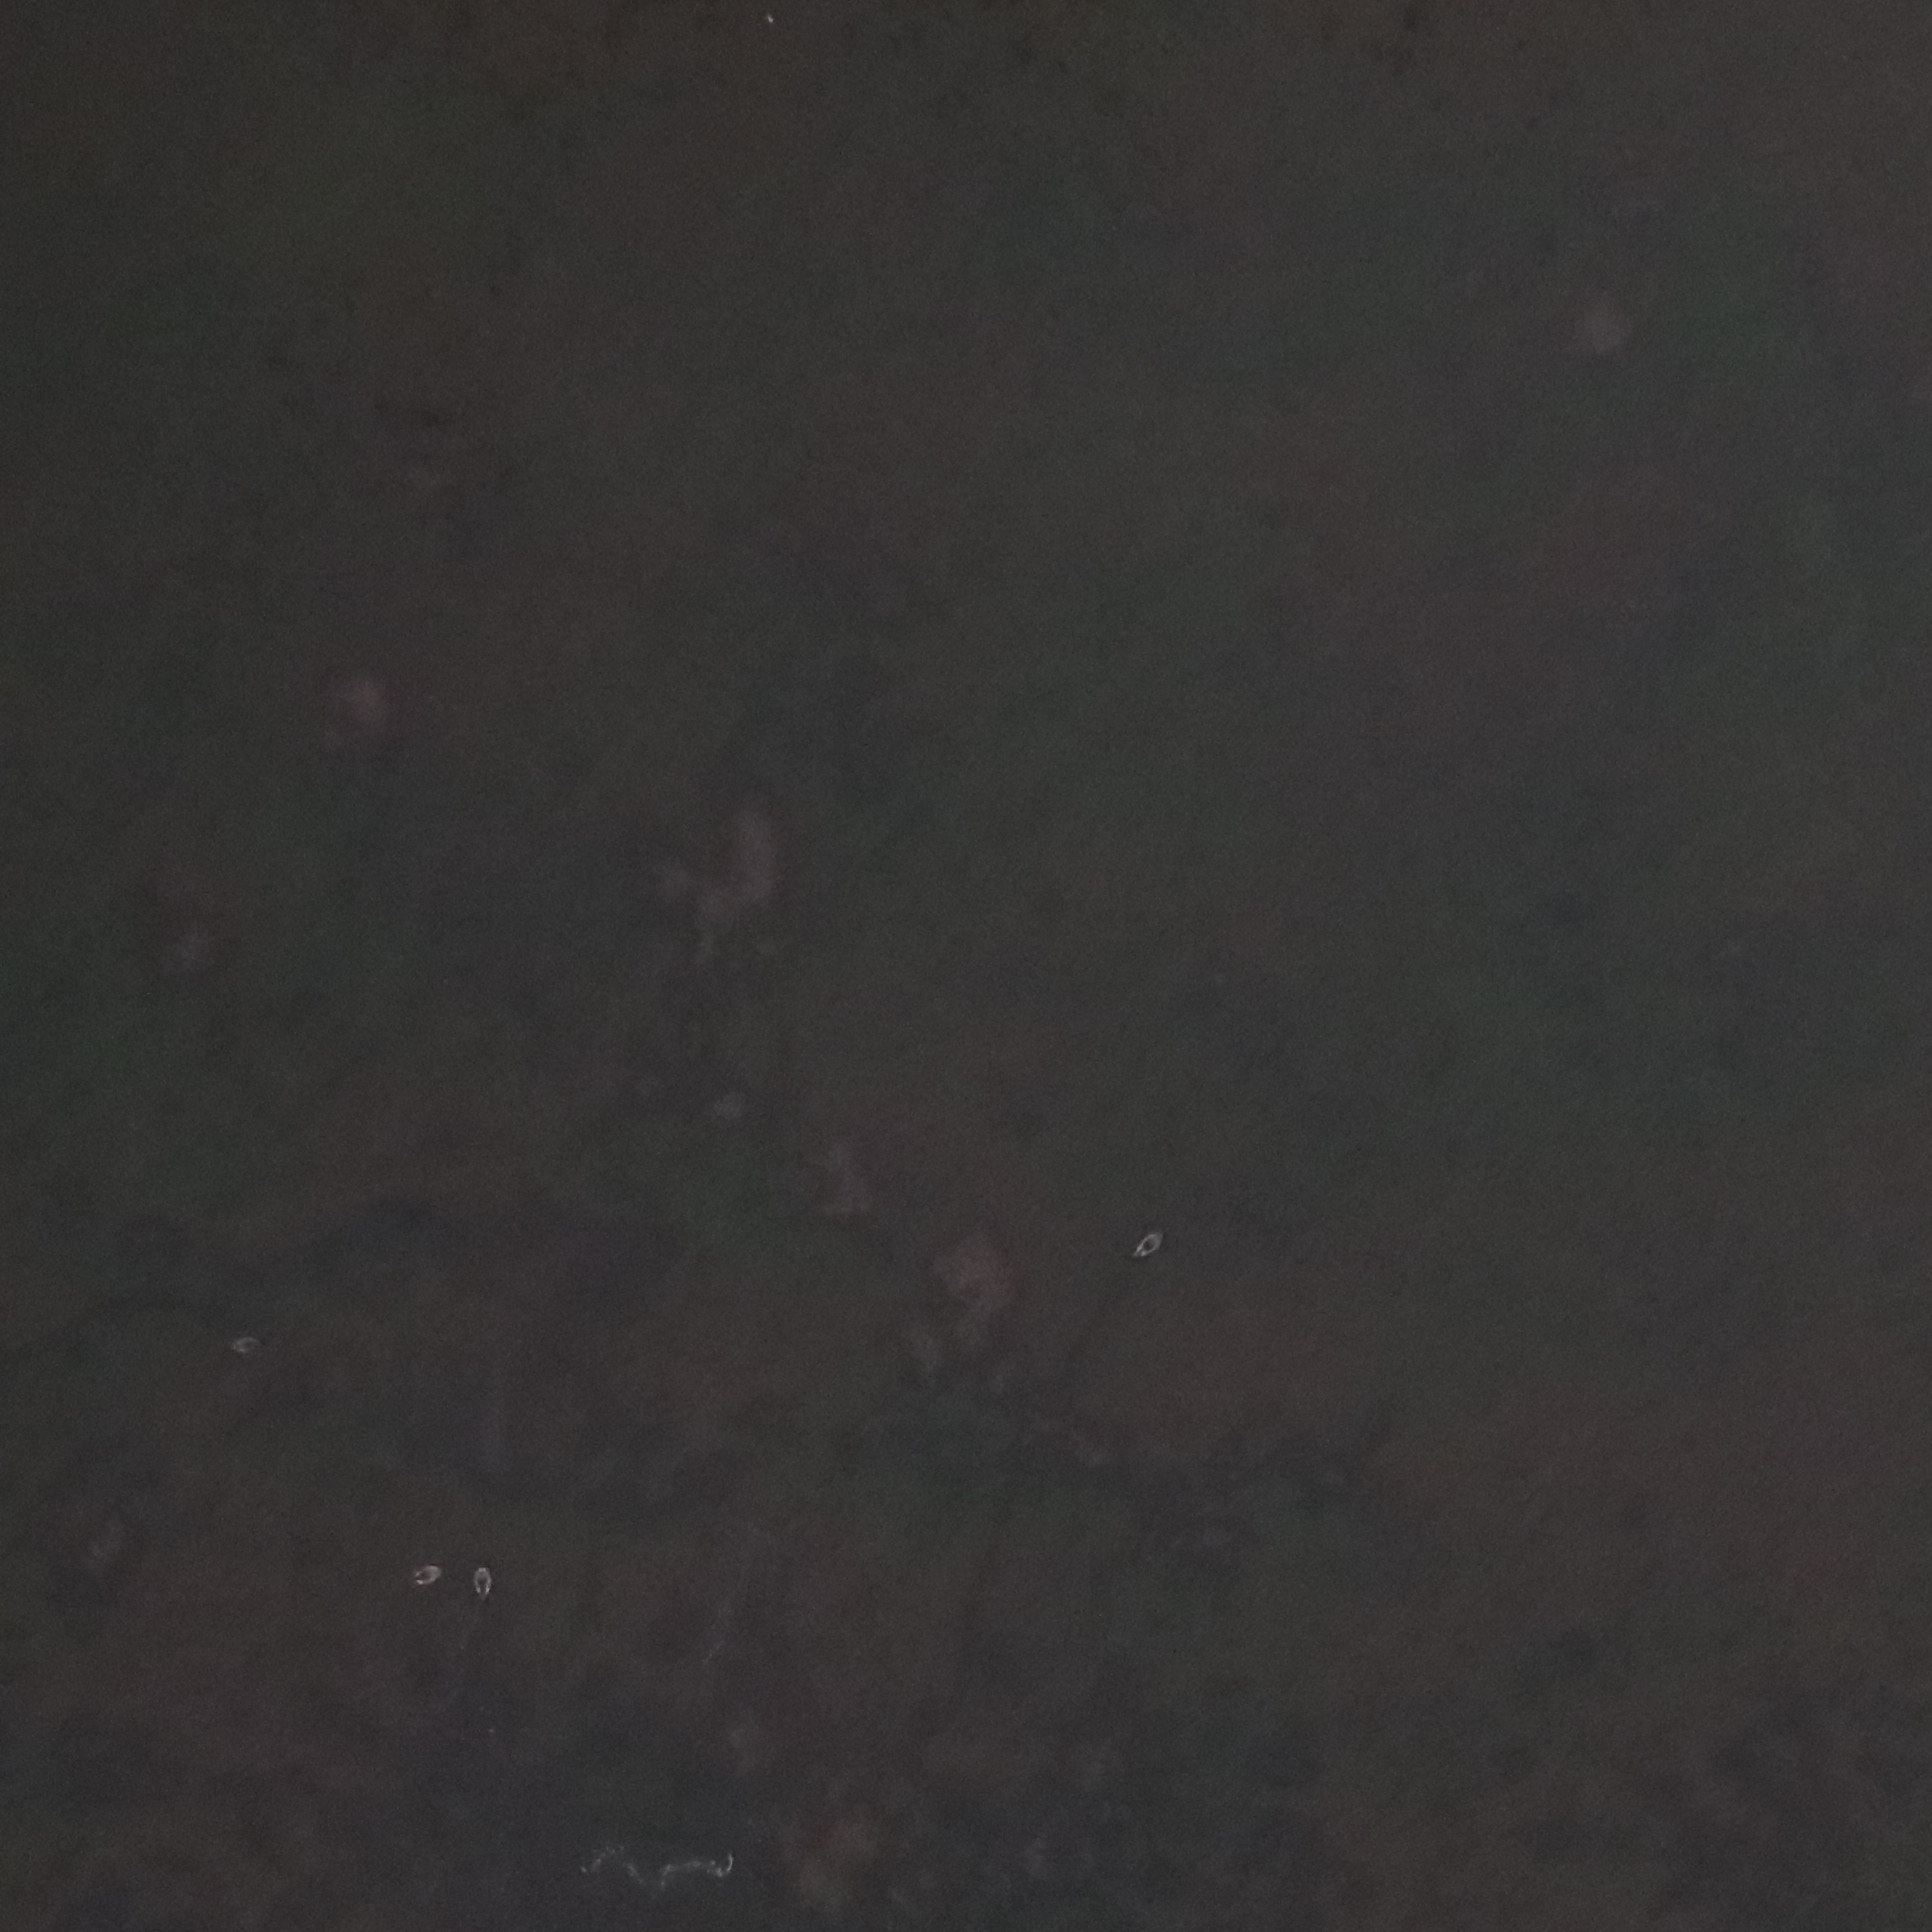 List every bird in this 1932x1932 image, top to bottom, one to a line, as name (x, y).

other bird (1149, 1243)
other bird (249, 1345)
other bird (426, 1582)
other bird (485, 1590)